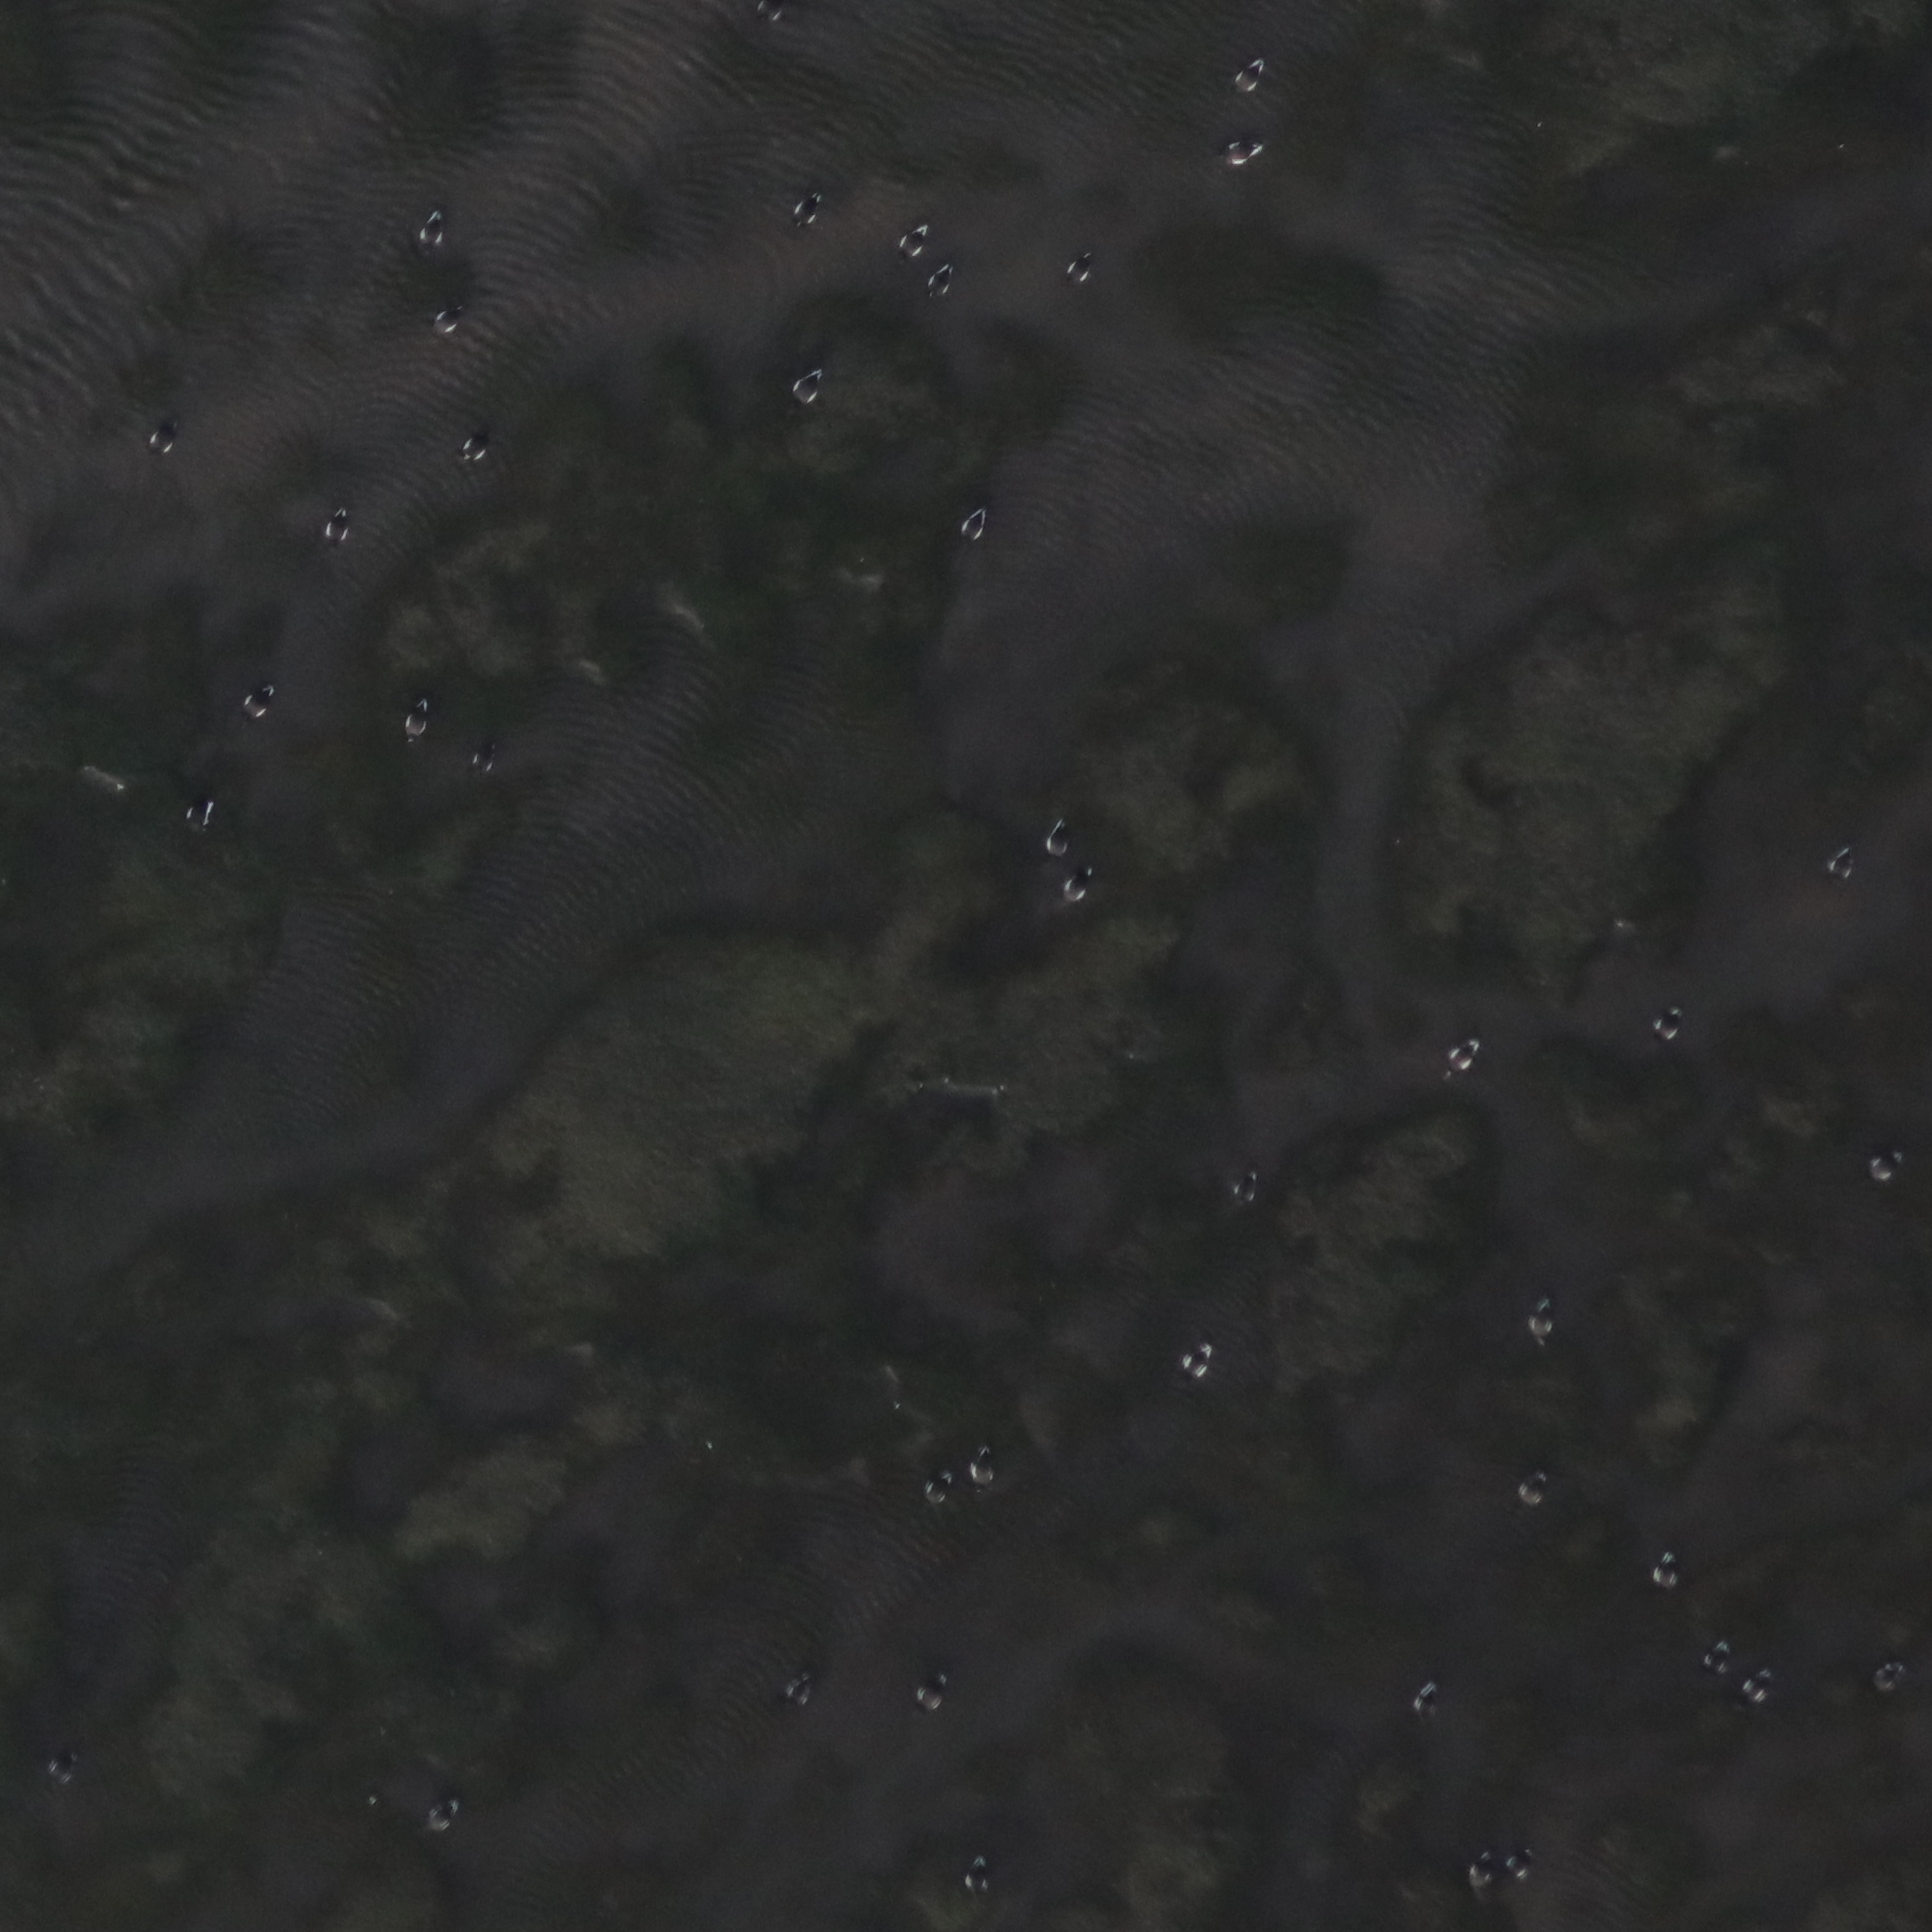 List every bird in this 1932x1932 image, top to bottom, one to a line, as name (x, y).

brant (772, 5)
brant (1249, 79)
brant (1240, 153)
brant (807, 210)
brant (431, 235)
brant (912, 245)
brant (1078, 271)
brant (945, 282)
brant (449, 322)
brant (807, 387)
brant (164, 440)
brant (473, 451)
brant (974, 527)
brant (334, 528)
brant (256, 705)
brant (417, 721)
brant (479, 755)
brant (199, 815)
brant (1060, 838)
brant (1844, 866)
brant (1075, 881)
brant (1668, 1027)
brant (1462, 1057)
brant (1891, 1167)
brant (1245, 1189)
brant (1541, 1322)
brant (1199, 1362)
brant (982, 1461)
brant (941, 1482)
brant (1529, 1491)
brant (1661, 1576)
brant (1715, 1668)
brant (795, 1684)
brant (1757, 1687)
brant (1893, 1687)
brant (930, 1696)
brant (1432, 1707)
brant (64, 1767)
brant (437, 1813)
brant (1517, 1860)
brant (1469, 1876)
brant (973, 1882)